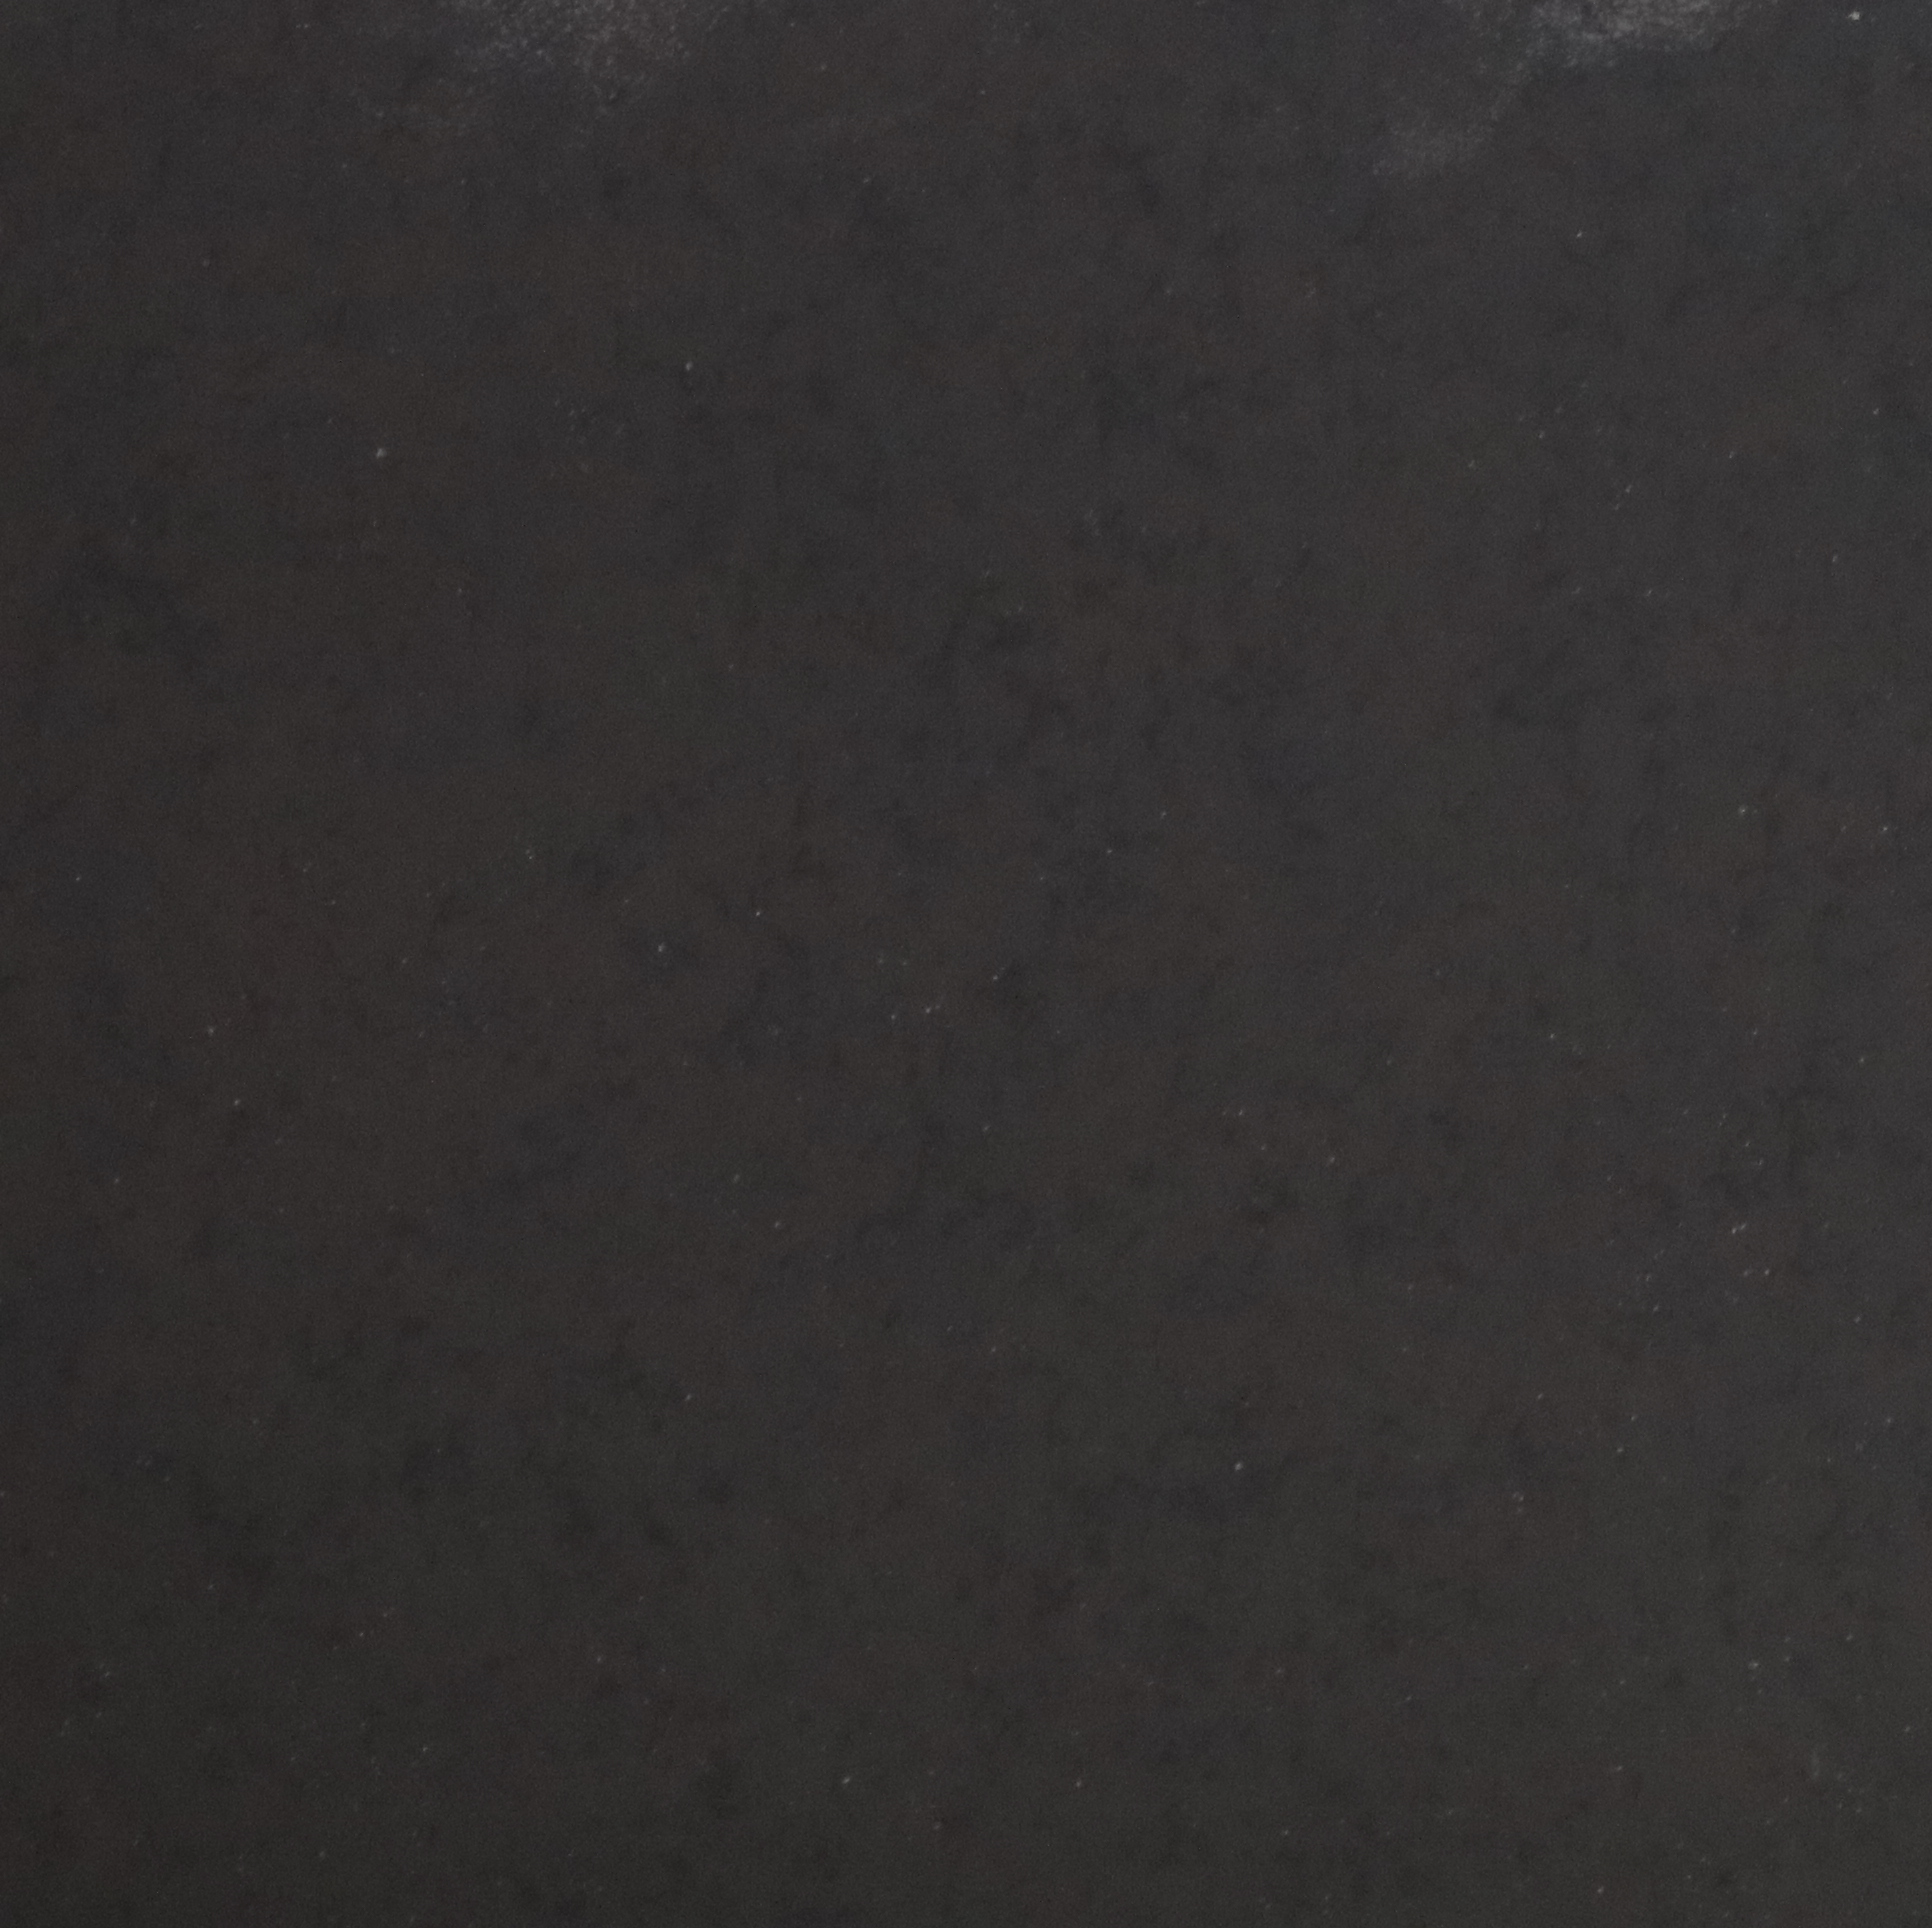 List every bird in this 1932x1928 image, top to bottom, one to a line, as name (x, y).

None